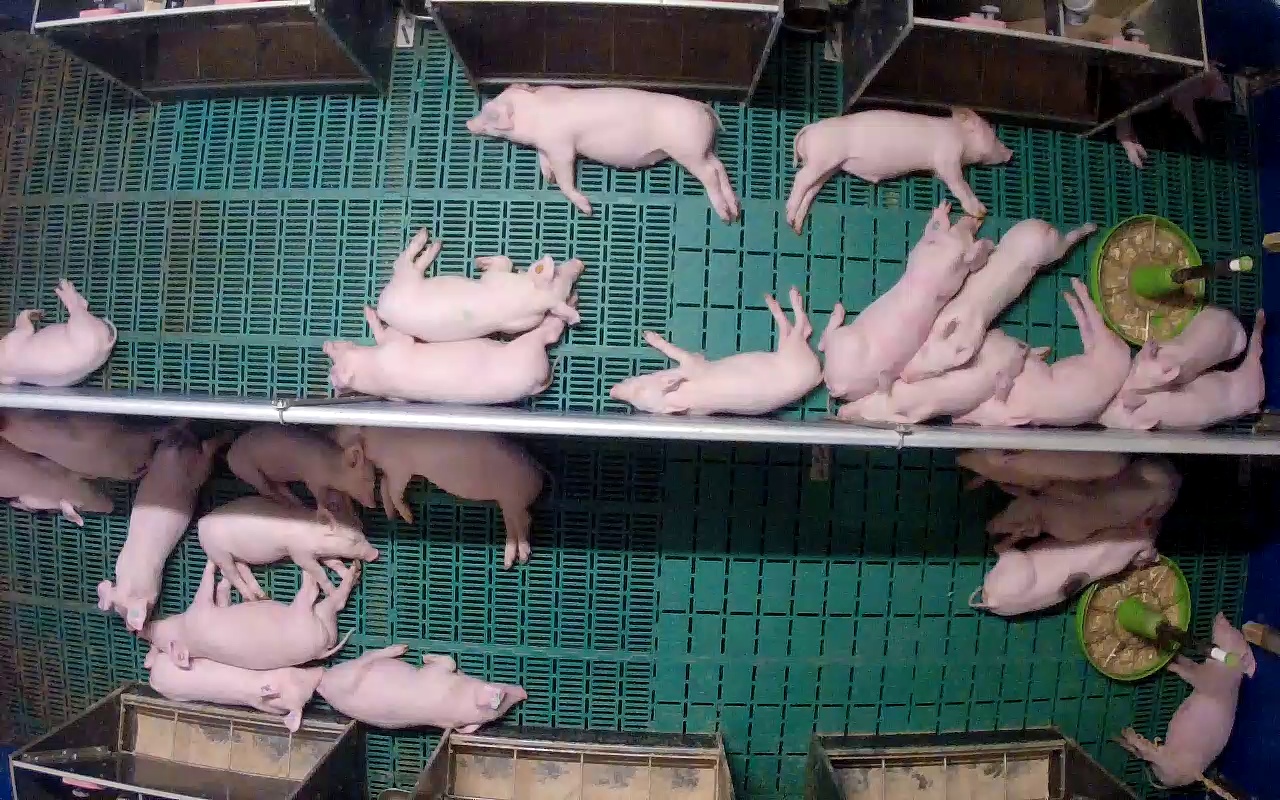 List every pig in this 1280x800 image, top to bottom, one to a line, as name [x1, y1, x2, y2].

pig [1112, 61, 1232, 169]
pig [467, 80, 742, 227]
pig [786, 103, 1013, 235]
pig [819, 197, 996, 399]
pig [898, 219, 1098, 382]
pig [376, 227, 586, 343]
pig [951, 275, 1132, 430]
pig [0, 278, 118, 386]
pig [611, 284, 825, 415]
pig [321, 293, 578, 404]
pig [1114, 306, 1251, 401]
pig [1088, 310, 1268, 431]
pig [837, 326, 1032, 426]
pig [0, 409, 192, 482]
pig [226, 425, 378, 513]
pig [324, 427, 551, 573]
pig [97, 430, 238, 634]
pig [0, 439, 116, 527]
pig [957, 447, 1130, 492]
pig [986, 460, 1184, 540]
pig [198, 493, 379, 604]
pig [969, 504, 1167, 618]
pig [137, 559, 363, 669]
pig [1115, 613, 1257, 790]
pig [315, 643, 526, 733]
pig [143, 647, 325, 735]